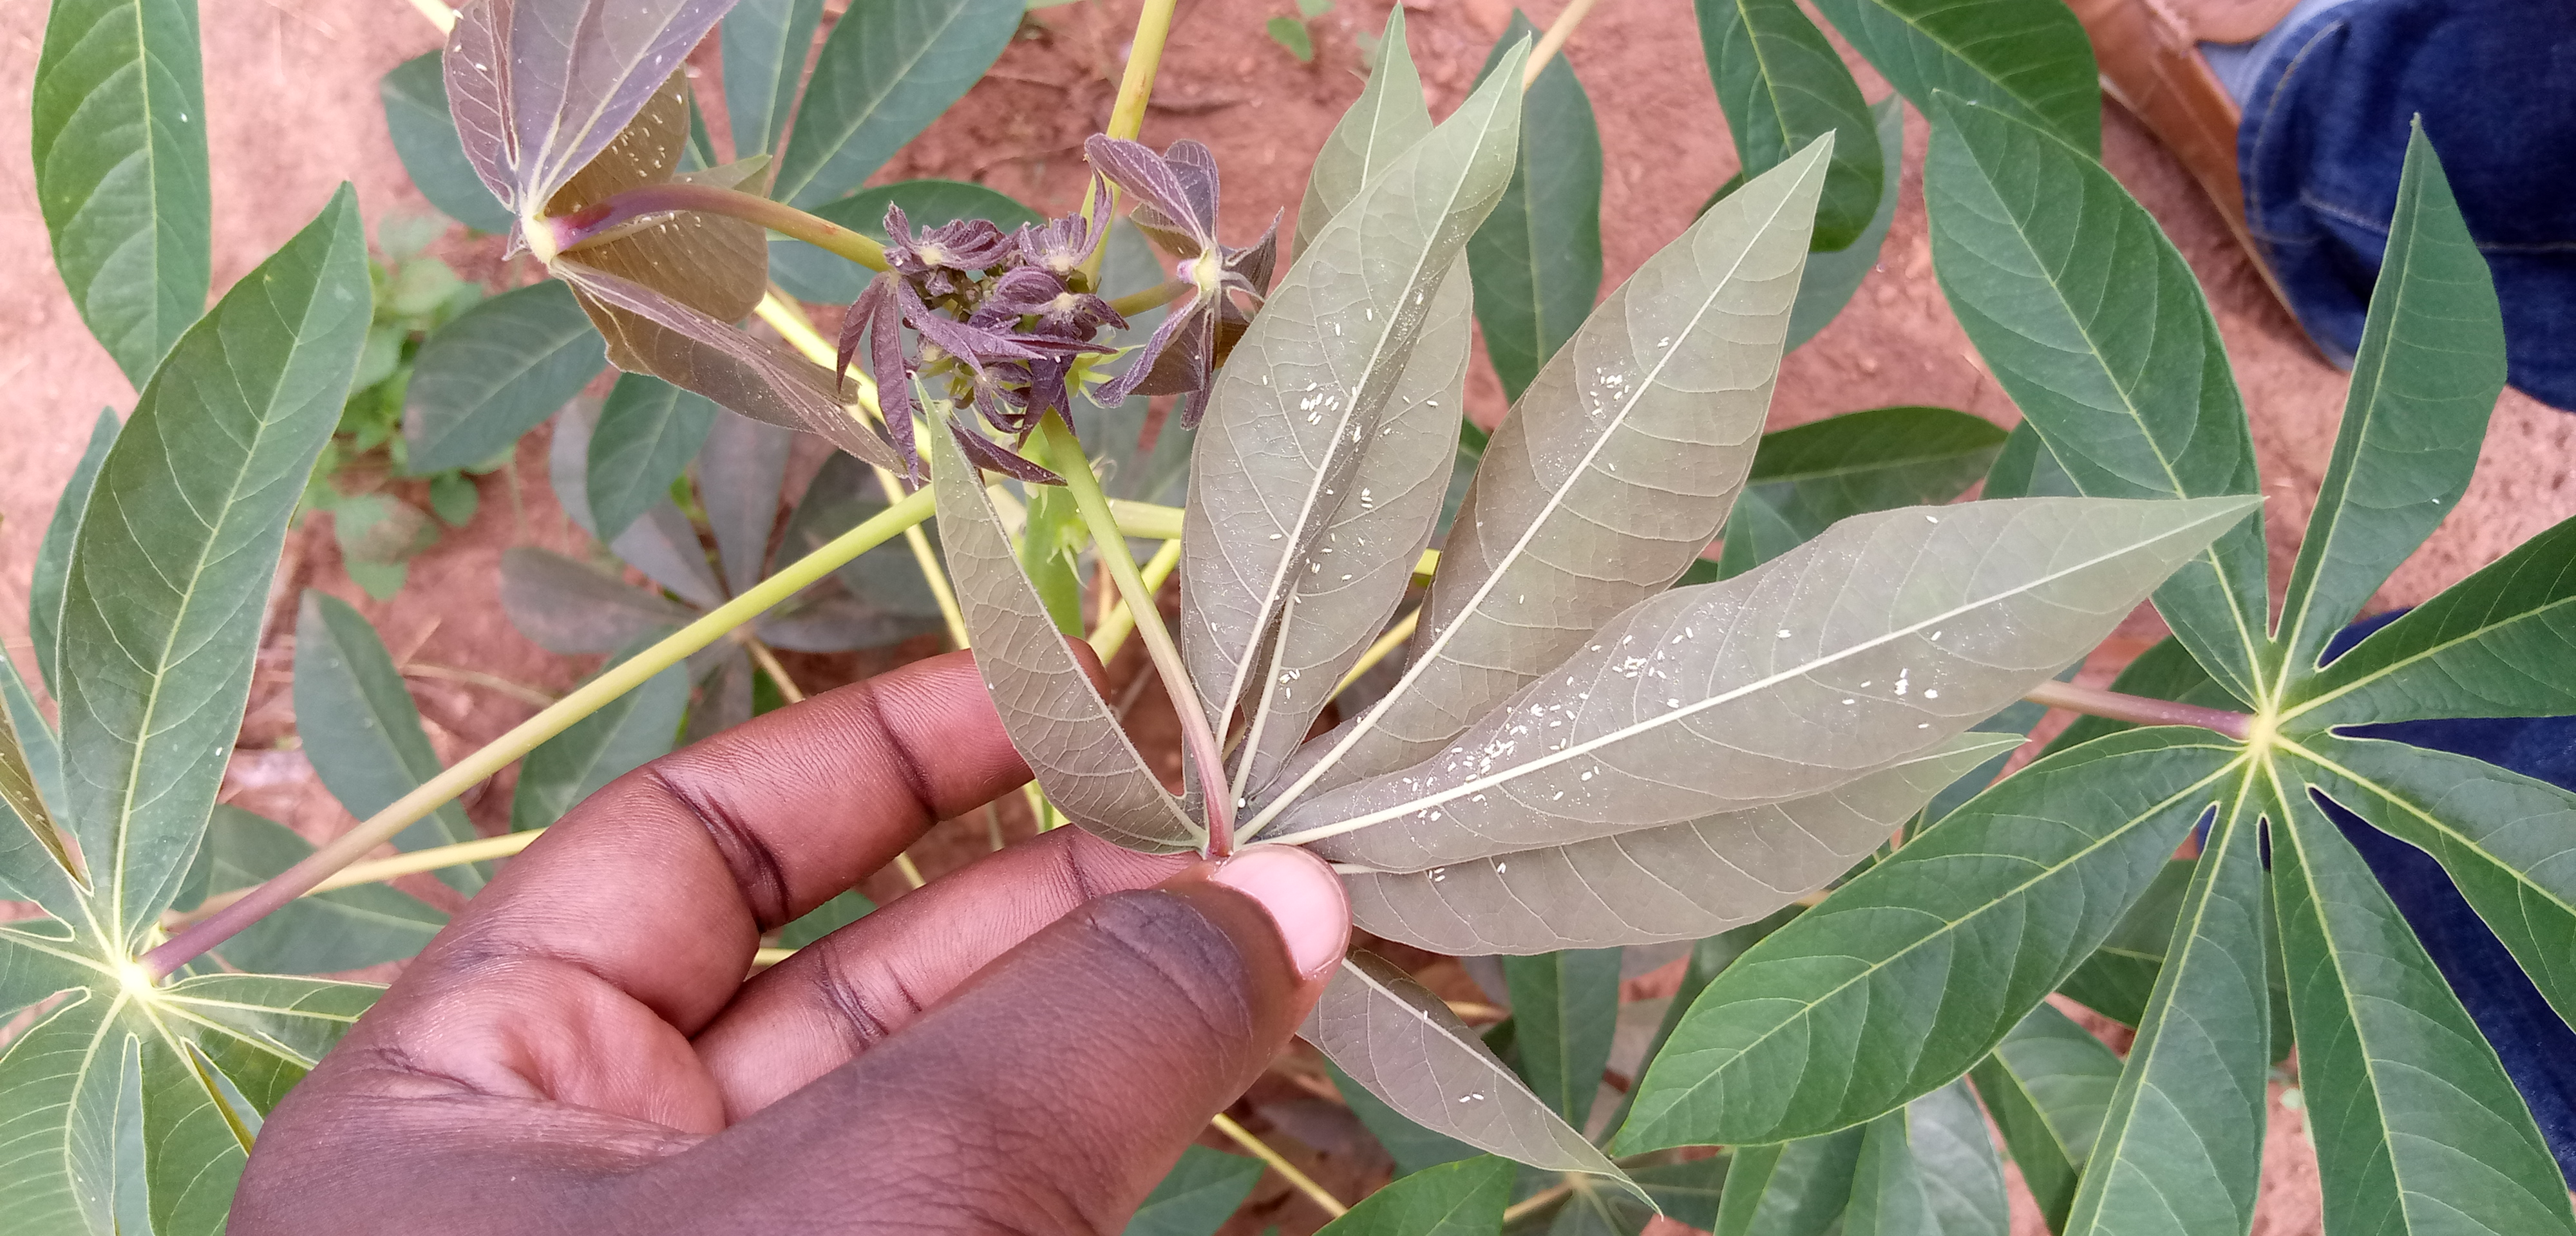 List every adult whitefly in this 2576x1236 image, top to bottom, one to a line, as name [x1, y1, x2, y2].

whitefly [451, 8, 465, 21]
whitefly [452, 42, 464, 54]
whitefly [475, 61, 489, 73]
whitefly [676, 93, 685, 106]
whitefly [894, 257, 904, 268]
whitefly [1414, 290, 1425, 306]
whitefly [1365, 307, 1374, 323]
whitefly [1333, 321, 1343, 338]
whitefly [1660, 335, 1671, 342]
whitefly [1656, 341, 1669, 349]
whitefly [1053, 354, 1063, 364]
whitefly [1595, 366, 1604, 375]
whitefly [1261, 373, 1269, 386]
whitefly [1598, 373, 1606, 386]
whitefly [1607, 374, 1615, 384]
whitefly [1615, 377, 1624, 386]
whitefly [1305, 381, 1318, 393]
whitefly [1605, 384, 1616, 390]
whitefly [1623, 384, 1631, 395]
whitefly [1350, 385, 1358, 398]
whitefly [1587, 389, 1600, 397]
whitefly [1611, 390, 1624, 402]
whitefly [1316, 391, 1323, 406]
whitefly [1401, 393, 1413, 407]
whitefly [1325, 395, 1335, 407]
whitefly [1300, 397, 1307, 411]
whitefly [1308, 398, 1316, 412]
whitefly [1425, 398, 1440, 409]
whitefly [1593, 398, 1602, 407]
whitefly [1304, 400, 1310, 411]
whitefly [1330, 400, 1340, 413]
whitefly [1590, 407, 1605, 418]
whitefly [1306, 410, 1318, 424]
whitefly [1311, 414, 1323, 427]
whitefly [1355, 425, 1361, 435]
whitefly [1381, 426, 1393, 436]
whitefly [1352, 434, 1358, 441]
whitefly [1607, 460, 1618, 473]
whitefly [1323, 487, 1336, 497]
whitefly [1361, 487, 1367, 498]
whitefly [1366, 489, 1372, 496]
whitefly [1360, 496, 1373, 503]
whitefly [1359, 501, 1376, 512]
whitefly [1923, 512, 1940, 525]
whitefly [1329, 530, 1339, 543]
whitefly [1267, 532, 1285, 542]
whitefly [1356, 535, 1366, 547]
whitefly [1320, 546, 1334, 556]
whitefly [1311, 561, 1317, 574]
whitefly [1314, 561, 1321, 575]
whitefly [1340, 572, 1354, 583]
whitefly [1517, 592, 1528, 607]
whitefly [1294, 594, 1304, 606]
whitefly [1210, 619, 1219, 633]
whitefly [1683, 624, 1697, 641]
whitefly [1432, 625, 1443, 635]
whitefly [1776, 628, 1791, 634]
whitefly [1929, 628, 1944, 643]
whitefly [1618, 633, 1635, 646]
whitefly [1669, 633, 1683, 645]
whitefly [1777, 633, 1793, 639]
whitefly [1588, 642, 1604, 653]
whitefly [1655, 648, 1665, 662]
whitefly [1637, 656, 1648, 668]
whitefly [1623, 659, 1630, 669]
whitefly [1645, 664, 1655, 679]
whitefly [1610, 665, 1624, 674]
whitefly [1627, 665, 1640, 671]
whitefly [1897, 666, 1908, 678]
whitefly [1294, 667, 1304, 677]
whitefly [1656, 669, 1667, 682]
whitefly [1288, 669, 1298, 680]
whitefly [1625, 670, 1639, 680]
whitefly [1278, 673, 1289, 682]
whitefly [1563, 674, 1576, 688]
whitefly [1283, 676, 1291, 684]
whitefly [1857, 678, 1873, 689]
whitefly [1893, 678, 1909, 688]
whitefly [1894, 686, 1906, 690]
whitefly [1285, 686, 1294, 702]
whitefly [1922, 688, 1939, 694]
whitefly [1893, 689, 1910, 696]
whitefly [1577, 690, 1592, 703]
whitefly [1924, 693, 1940, 700]
whitefly [1667, 697, 1681, 704]
whitefly [1835, 697, 1857, 708]
whitefly [1665, 701, 1680, 709]
whitefly [1530, 702, 1540, 712]
whitefly [1548, 703, 1563, 713]
whitefly [1505, 704, 1514, 715]
whitefly [1564, 708, 1578, 723]
whitefly [1531, 711, 1546, 720]
whitefly [1354, 713, 1364, 726]
whitefly [1548, 719, 1563, 729]
whitefly [1917, 722, 1931, 732]
whitefly [1507, 724, 1519, 736]
whitefly [1518, 724, 1529, 738]
whitefly [1559, 736, 1570, 750]
whitefly [1495, 738, 1501, 748]
whitefly [1505, 738, 1515, 751]
whitefly [213, 742, 226, 759]
whitefly [1500, 742, 1506, 753]
whitefly [1548, 744, 1560, 752]
whitefly [1506, 745, 1515, 757]
whitefly [1450, 745, 1464, 755]
whitefly [1482, 745, 1493, 756]
whitefly [1492, 751, 1502, 759]
whitefly [1464, 754, 1475, 762]
whitefly [1479, 755, 1492, 768]
whitefly [1446, 760, 1457, 774]
whitefly [1461, 760, 1474, 769]
whitefly [1592, 762, 1604, 776]
whitefly [1481, 763, 1492, 776]
whitefly [1581, 771, 1593, 778]
whitefly [1463, 772, 1479, 783]
whitefly [1425, 774, 1435, 789]
whitefly [1580, 774, 1595, 782]
whitefly [1401, 776, 1413, 786]
whitefly [1411, 780, 1419, 793]
whitefly [1551, 789, 1566, 803]
whitefly [1469, 791, 1485, 803]
whitefly [1417, 809, 1429, 821]
whitefly [1430, 809, 1439, 819]
whitefly [1430, 812, 1442, 823]
whitefly [1496, 861, 1504, 874]
whitefly [1501, 865, 1508, 876]
whitefly [1434, 866, 1446, 876]
whitefly [1427, 867, 1434, 881]
whitefly [1434, 874, 1447, 884]
whitefly [1421, 1007, 1430, 1022]
whitefly [1472, 1091, 1486, 1102]
whitefly [1457, 1092, 1471, 1105]